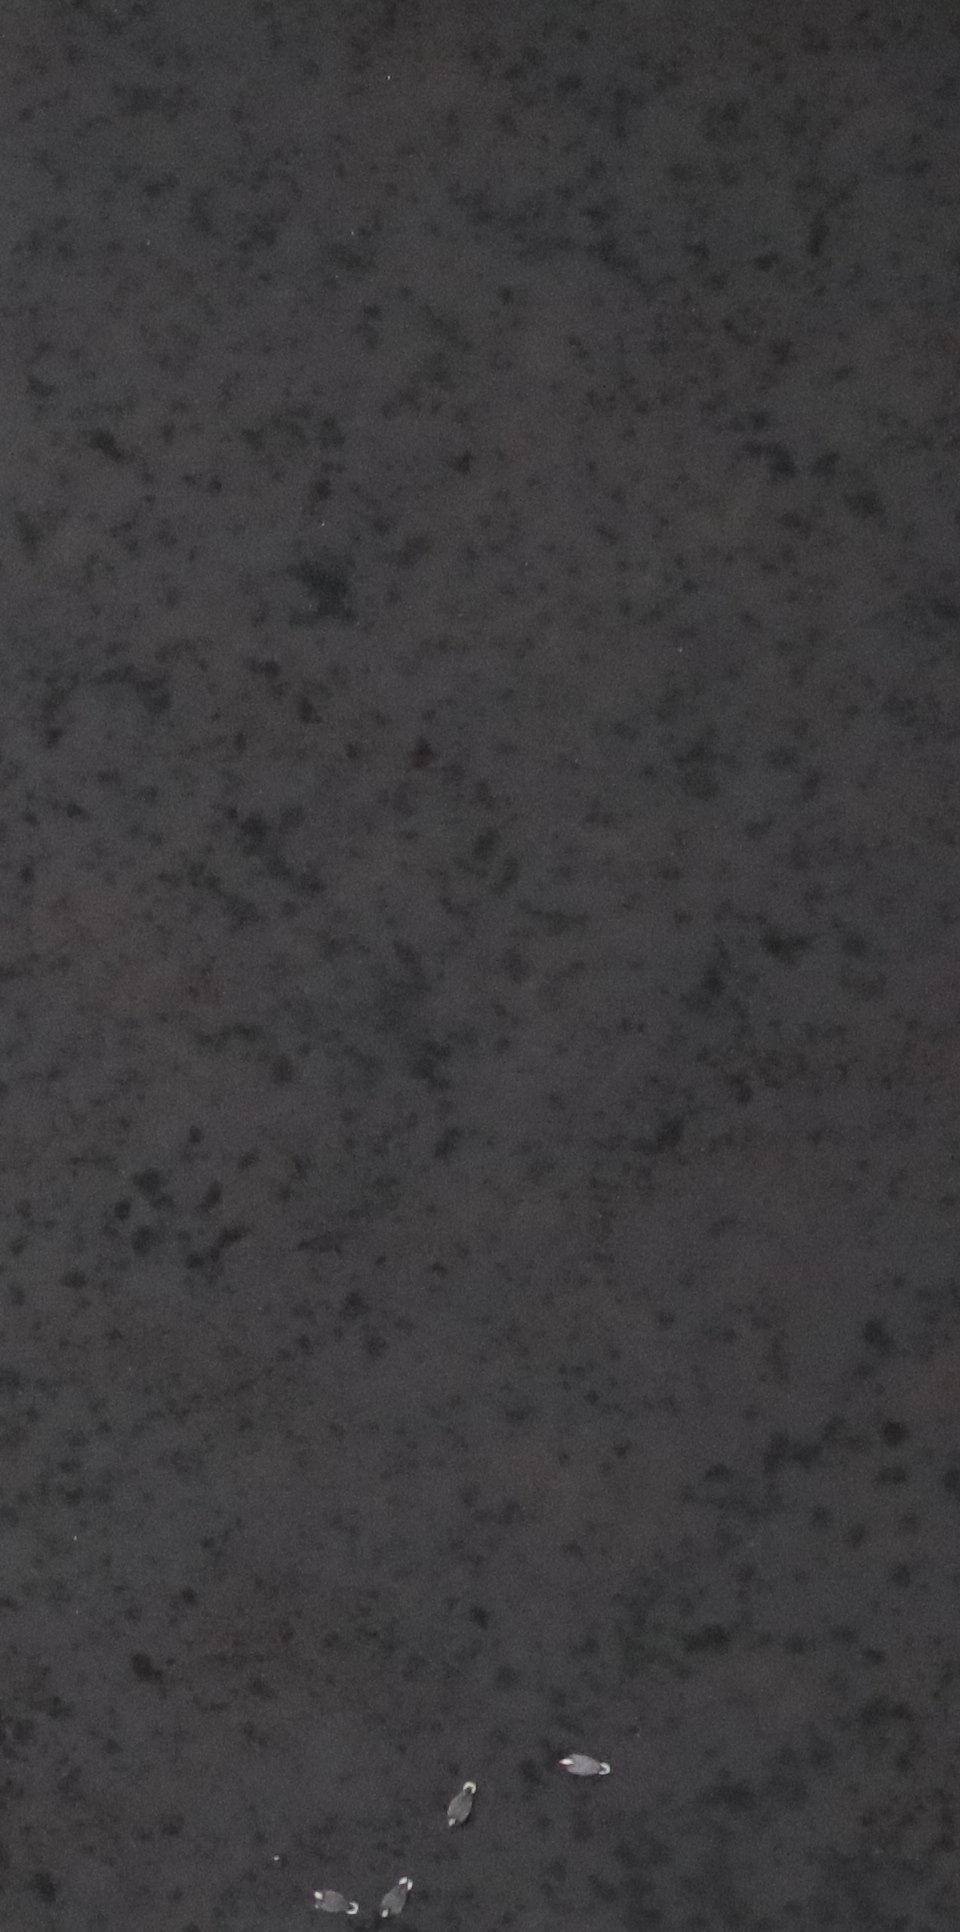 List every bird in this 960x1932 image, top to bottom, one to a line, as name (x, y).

emperor goose (579, 1759)
emperor goose (463, 1810)
emperor goose (333, 1904)
emperor goose (392, 1907)